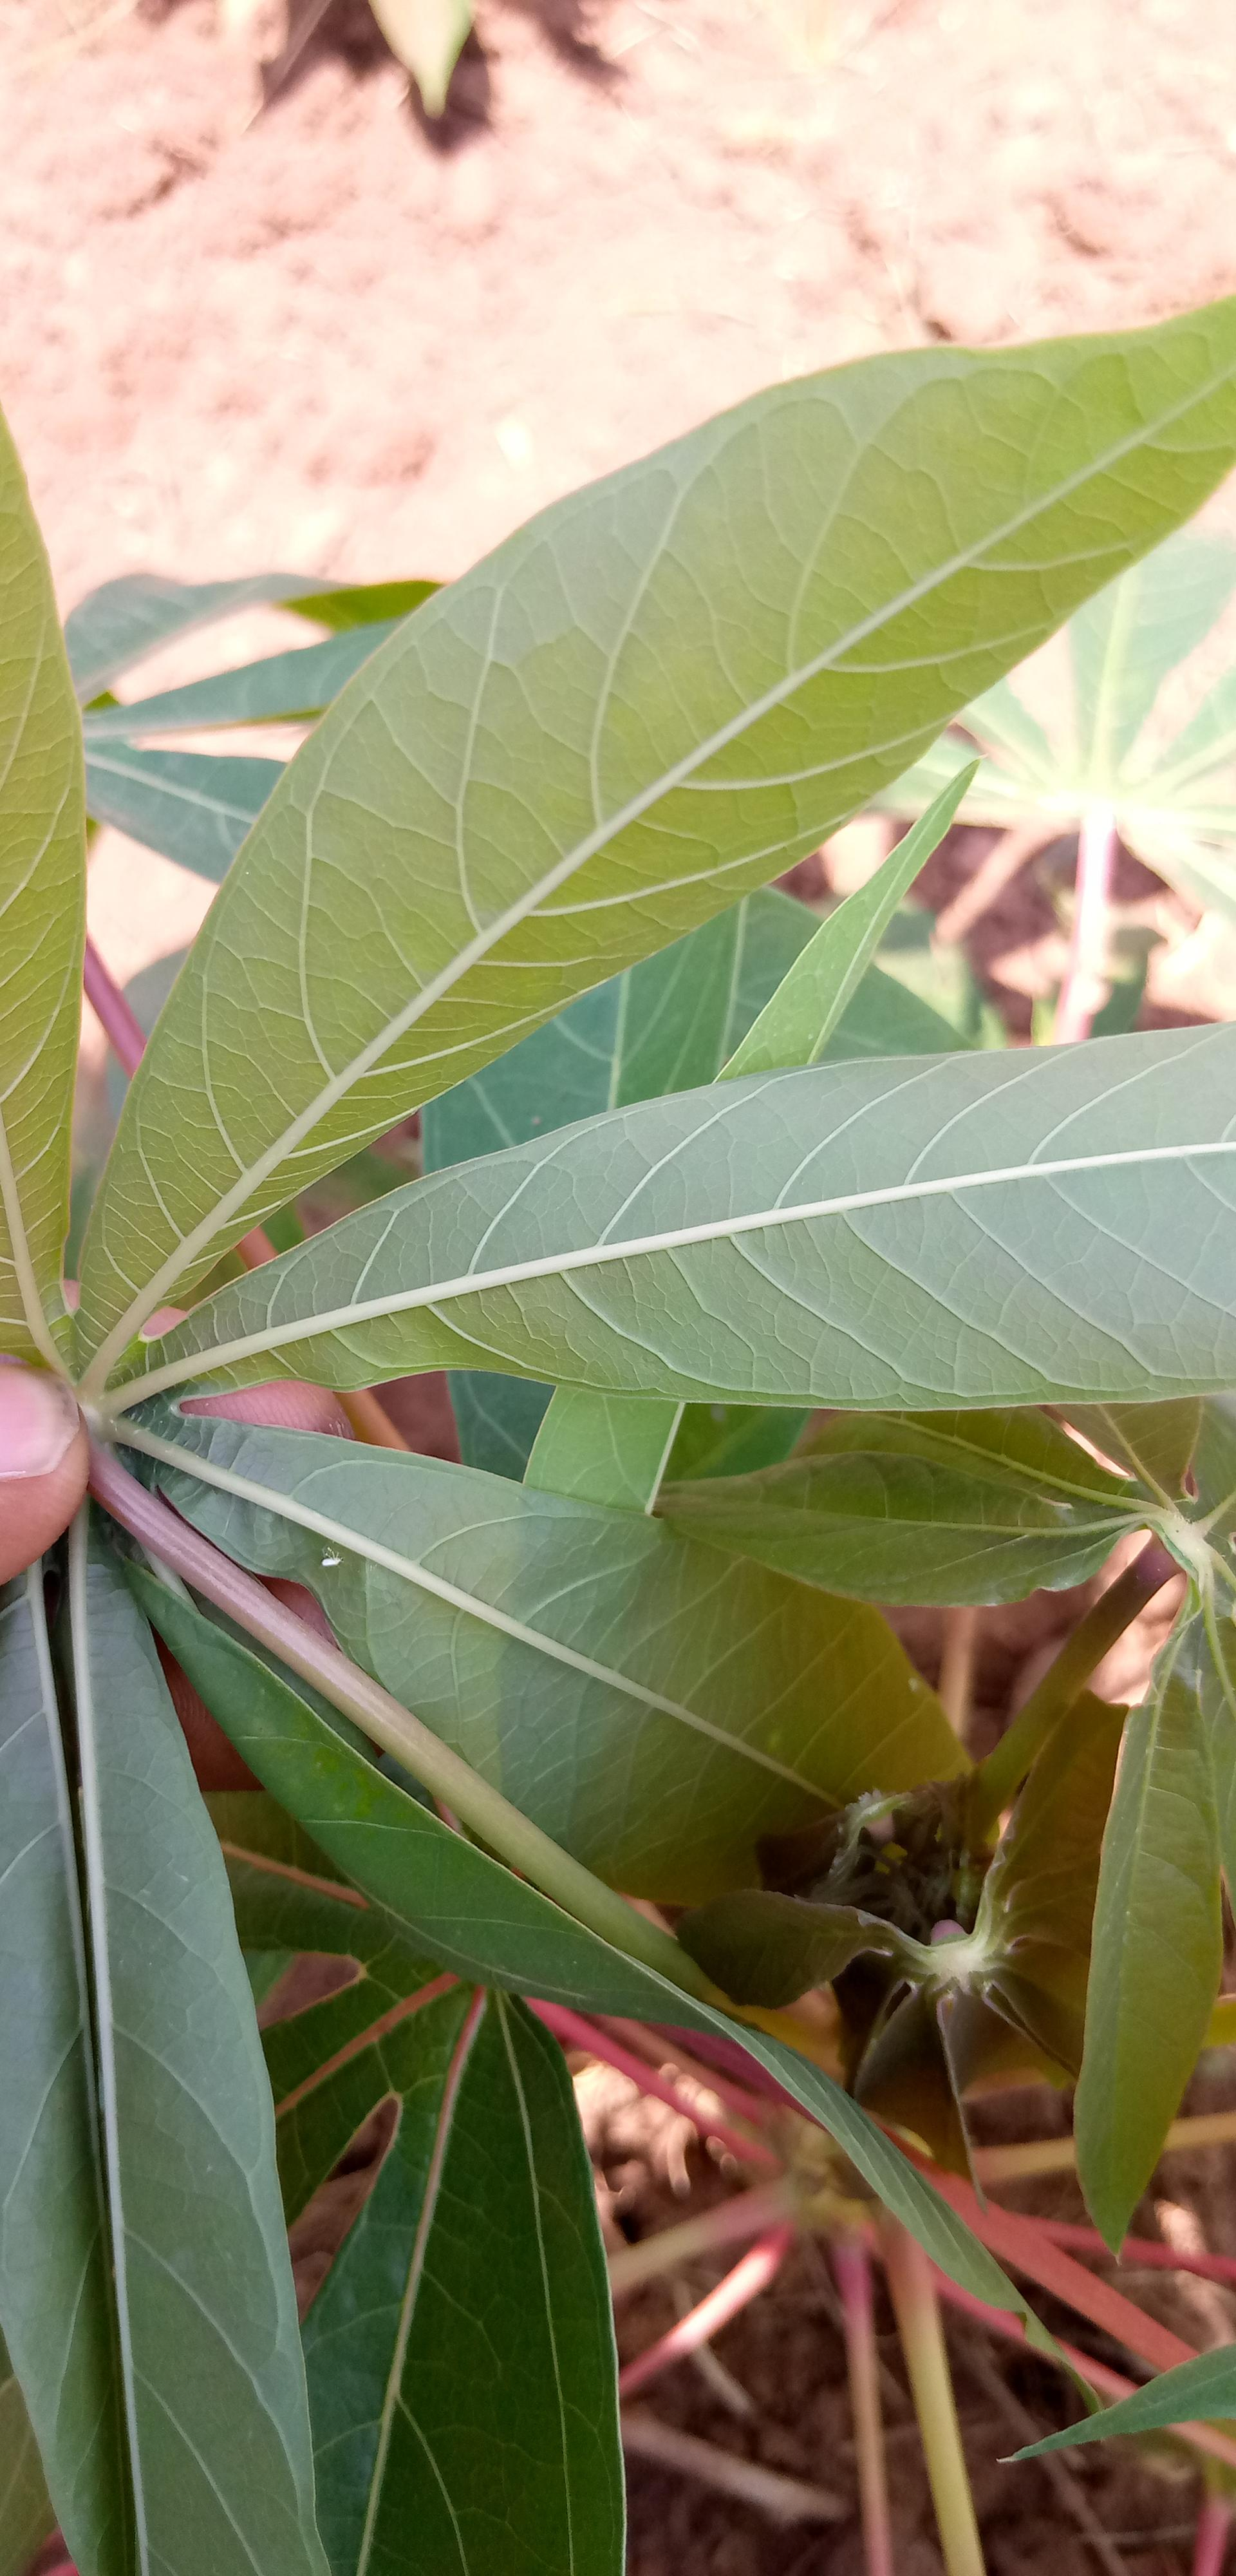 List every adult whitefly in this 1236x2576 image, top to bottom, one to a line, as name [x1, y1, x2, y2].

whitefly [312, 1542, 351, 1585]